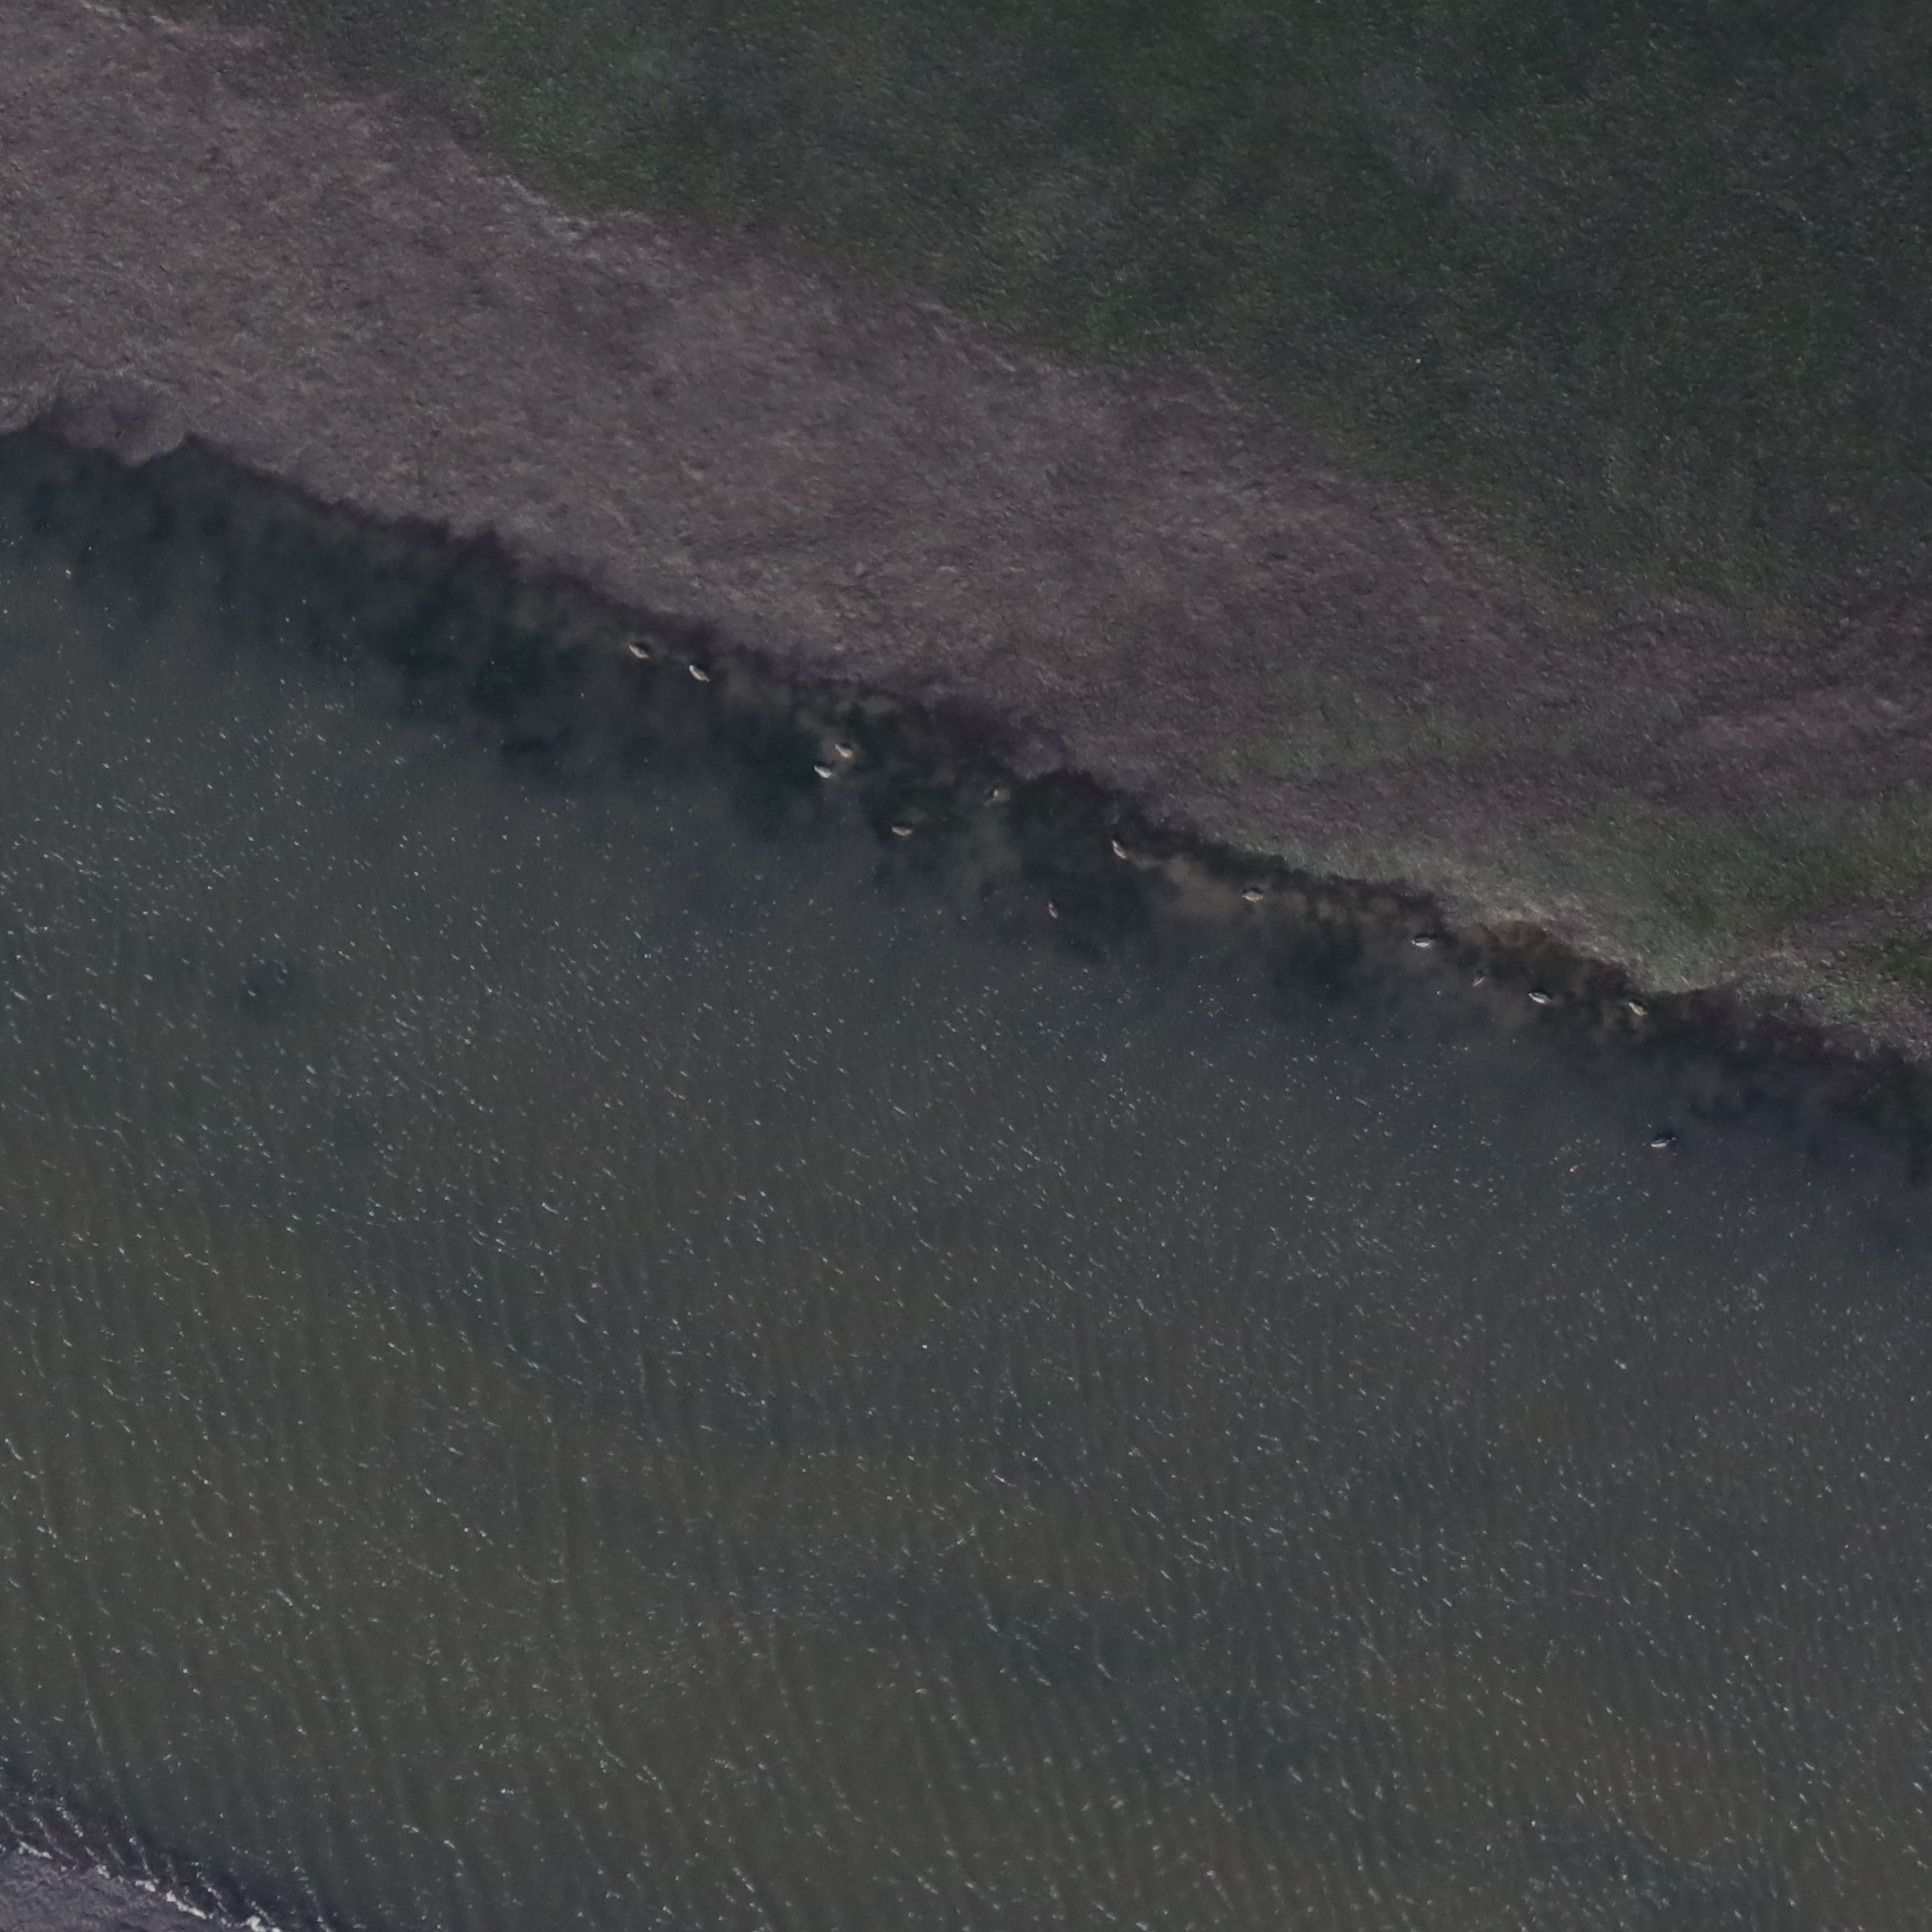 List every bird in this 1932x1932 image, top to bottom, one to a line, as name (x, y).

other bird (639, 650)
other bird (696, 671)
other bird (844, 749)
other bird (826, 773)
other bird (900, 830)
other bird (1120, 851)
other bird (1253, 897)
other bird (1052, 911)
other bird (1419, 942)
other bird (1477, 978)
other bird (1541, 998)
other bird (1638, 1009)
other bird (1661, 1144)